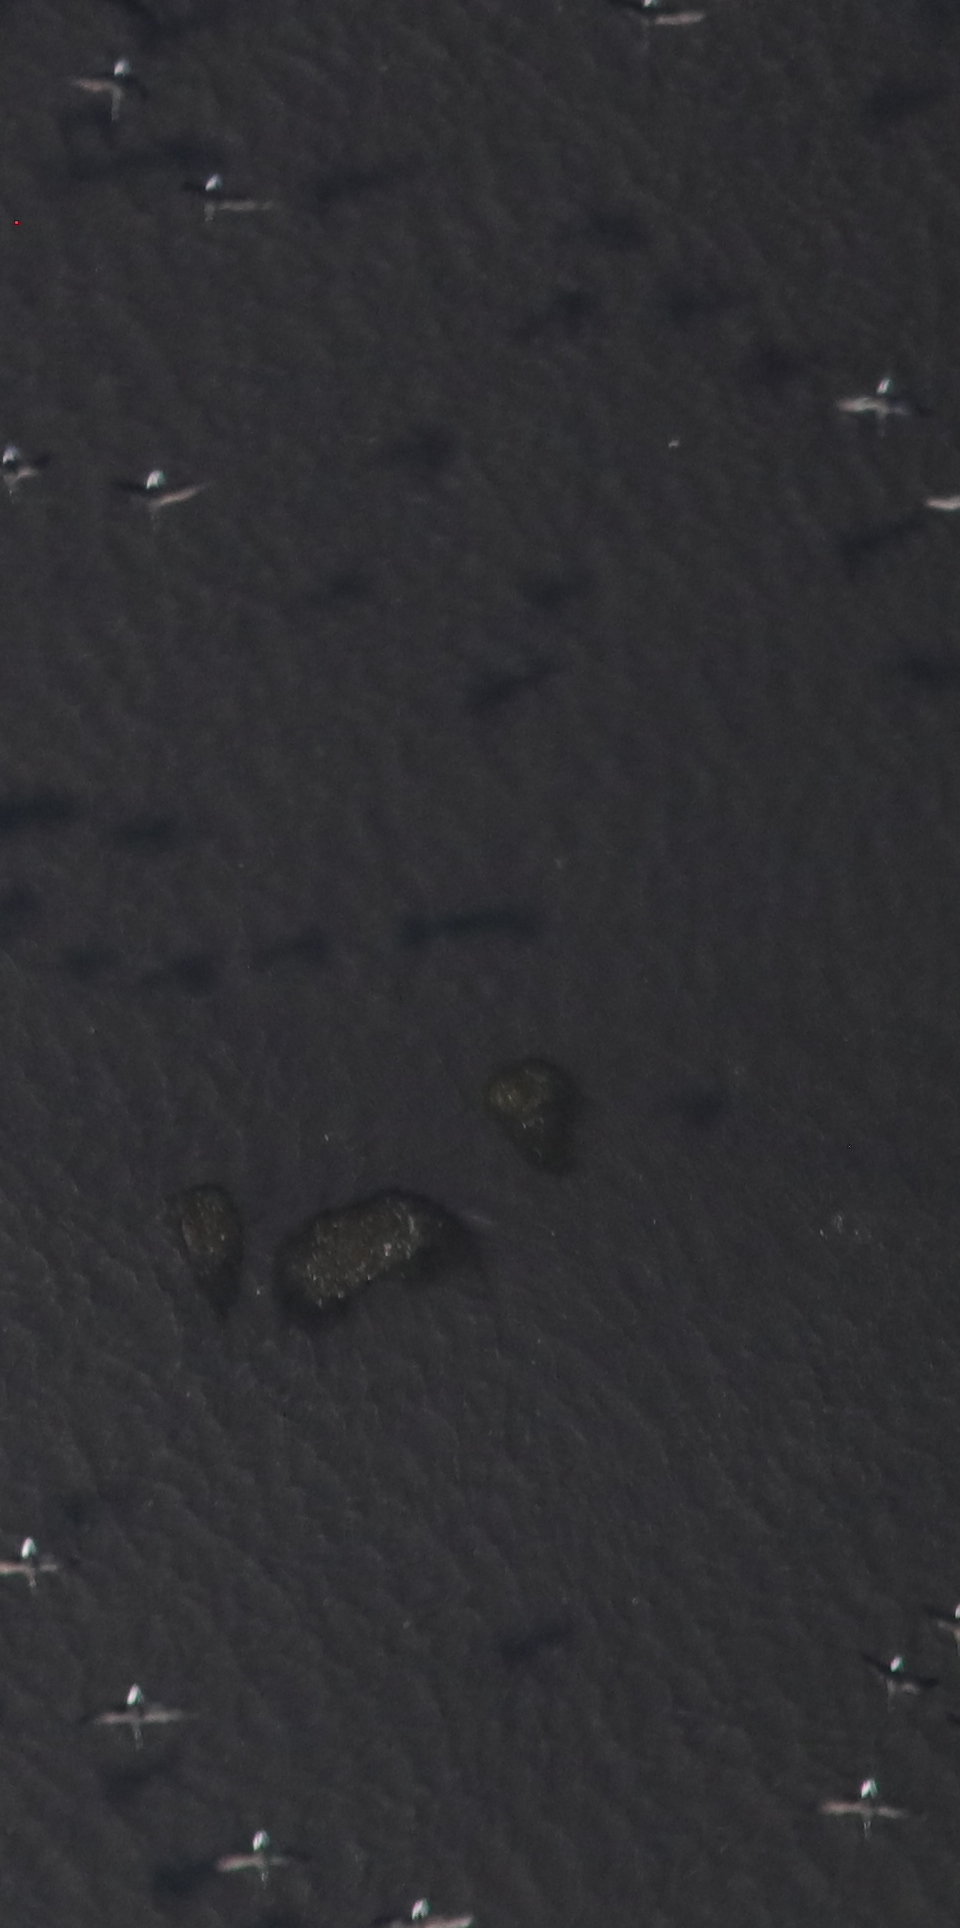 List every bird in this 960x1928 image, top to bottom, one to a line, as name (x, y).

brant (650, 17)
brant (118, 87)
brant (213, 197)
brant (882, 402)
brant (8, 468)
brant (155, 499)
brant (30, 1566)
brant (957, 1629)
brant (894, 1676)
brant (136, 1711)
brant (866, 1810)
brant (263, 1857)
brant (418, 1922)